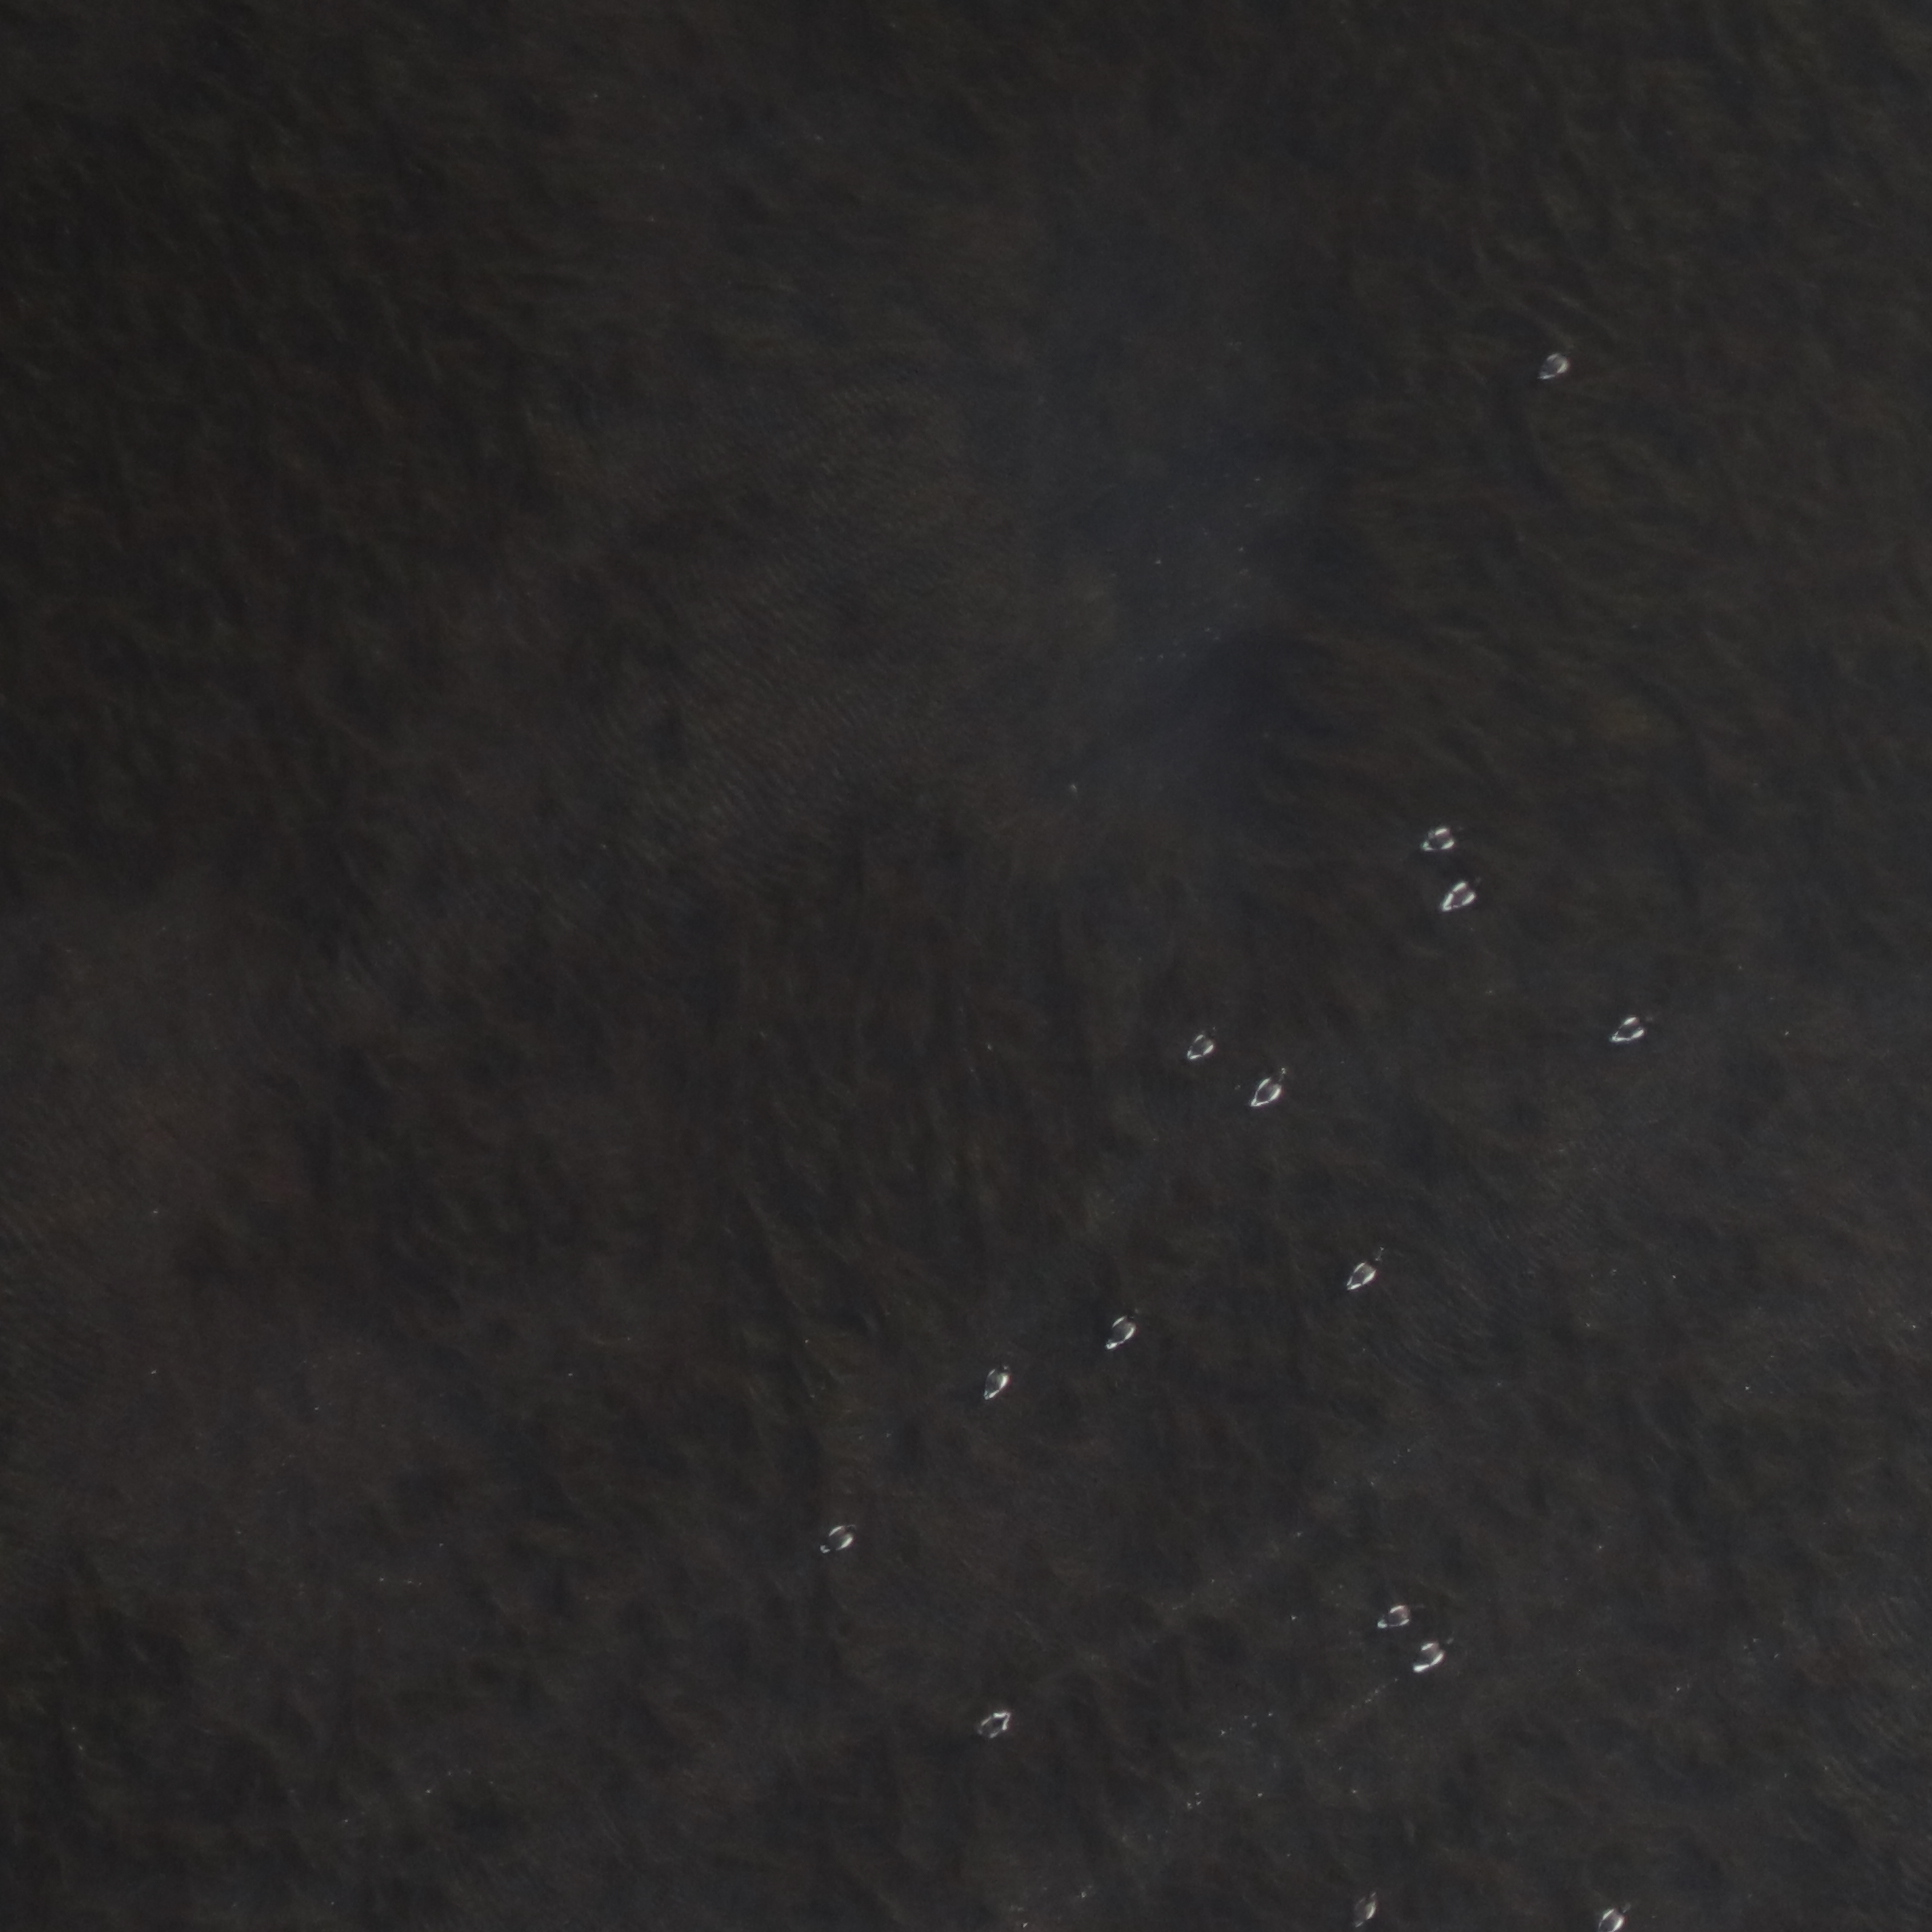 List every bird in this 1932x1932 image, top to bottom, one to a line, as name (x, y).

brant (1557, 366)
brant (1438, 837)
brant (1459, 897)
brant (1631, 1030)
brant (1202, 1046)
brant (1267, 1092)
brant (1363, 1273)
brant (1123, 1332)
brant (997, 1382)
brant (840, 1539)
brant (1398, 1616)
brant (1429, 1657)
brant (989, 1729)
brant (1363, 1909)
brant (1613, 1922)